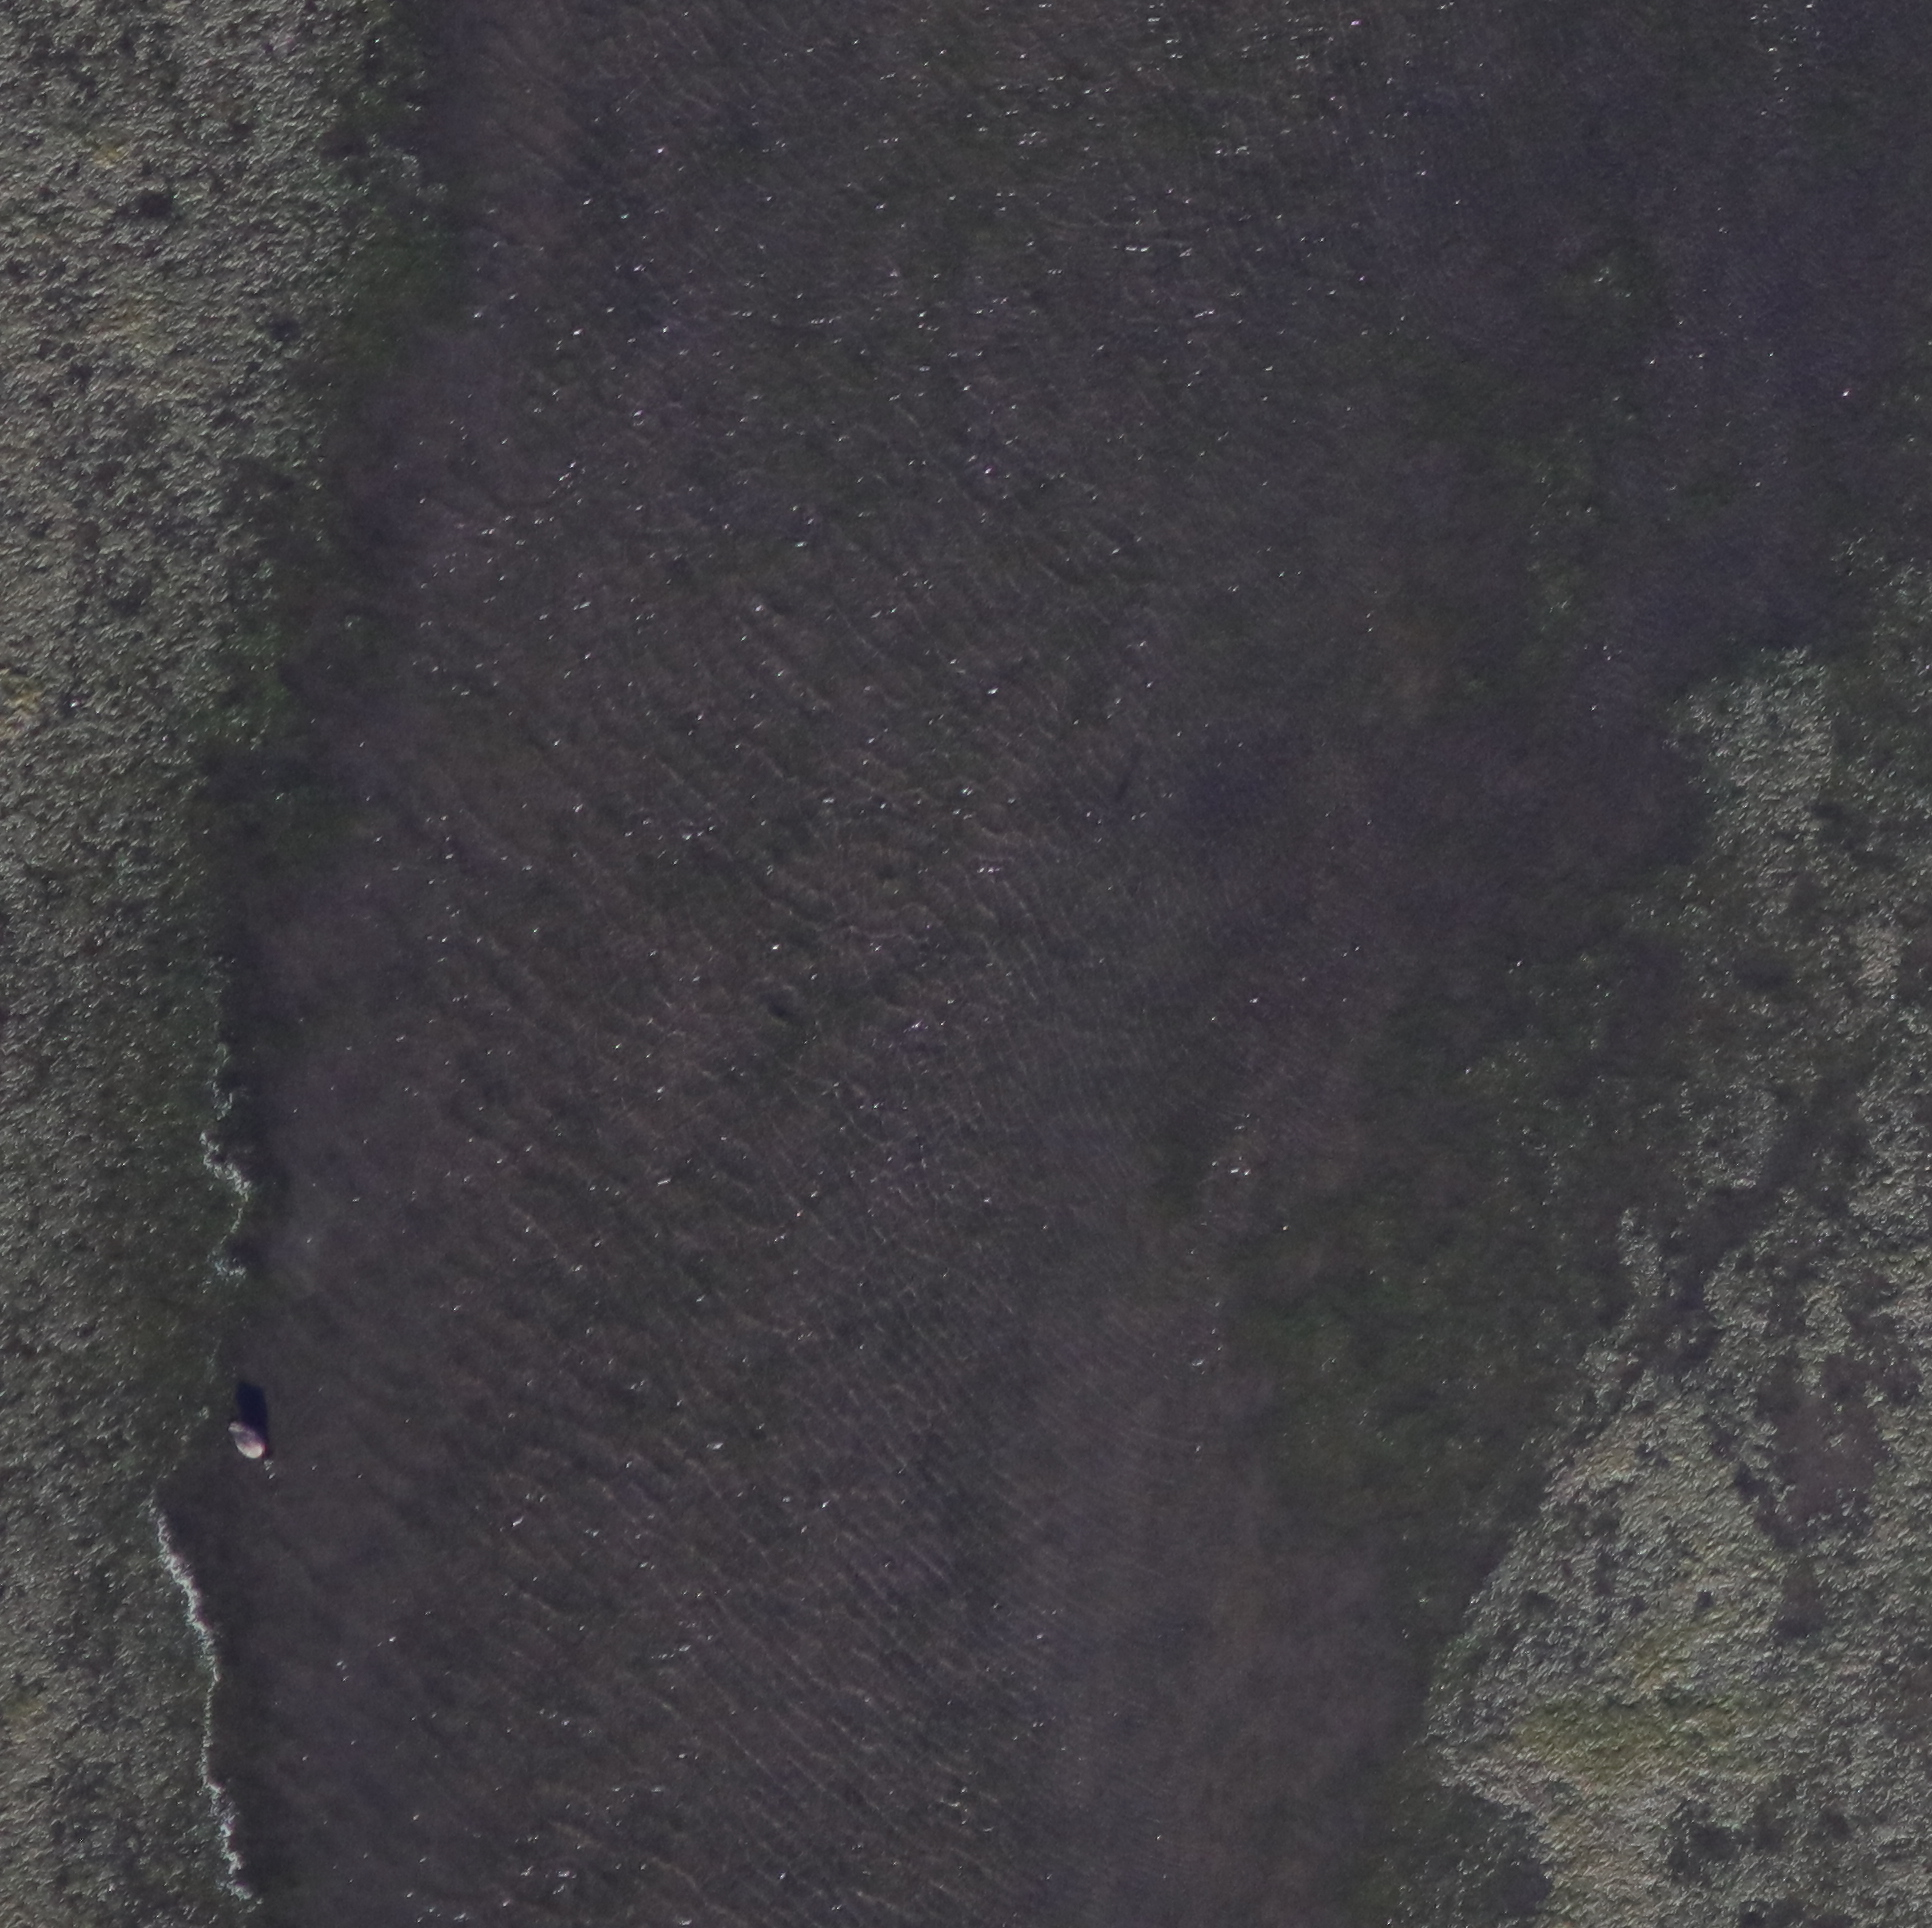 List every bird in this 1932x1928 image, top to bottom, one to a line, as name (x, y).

Canada goose (248, 1443)